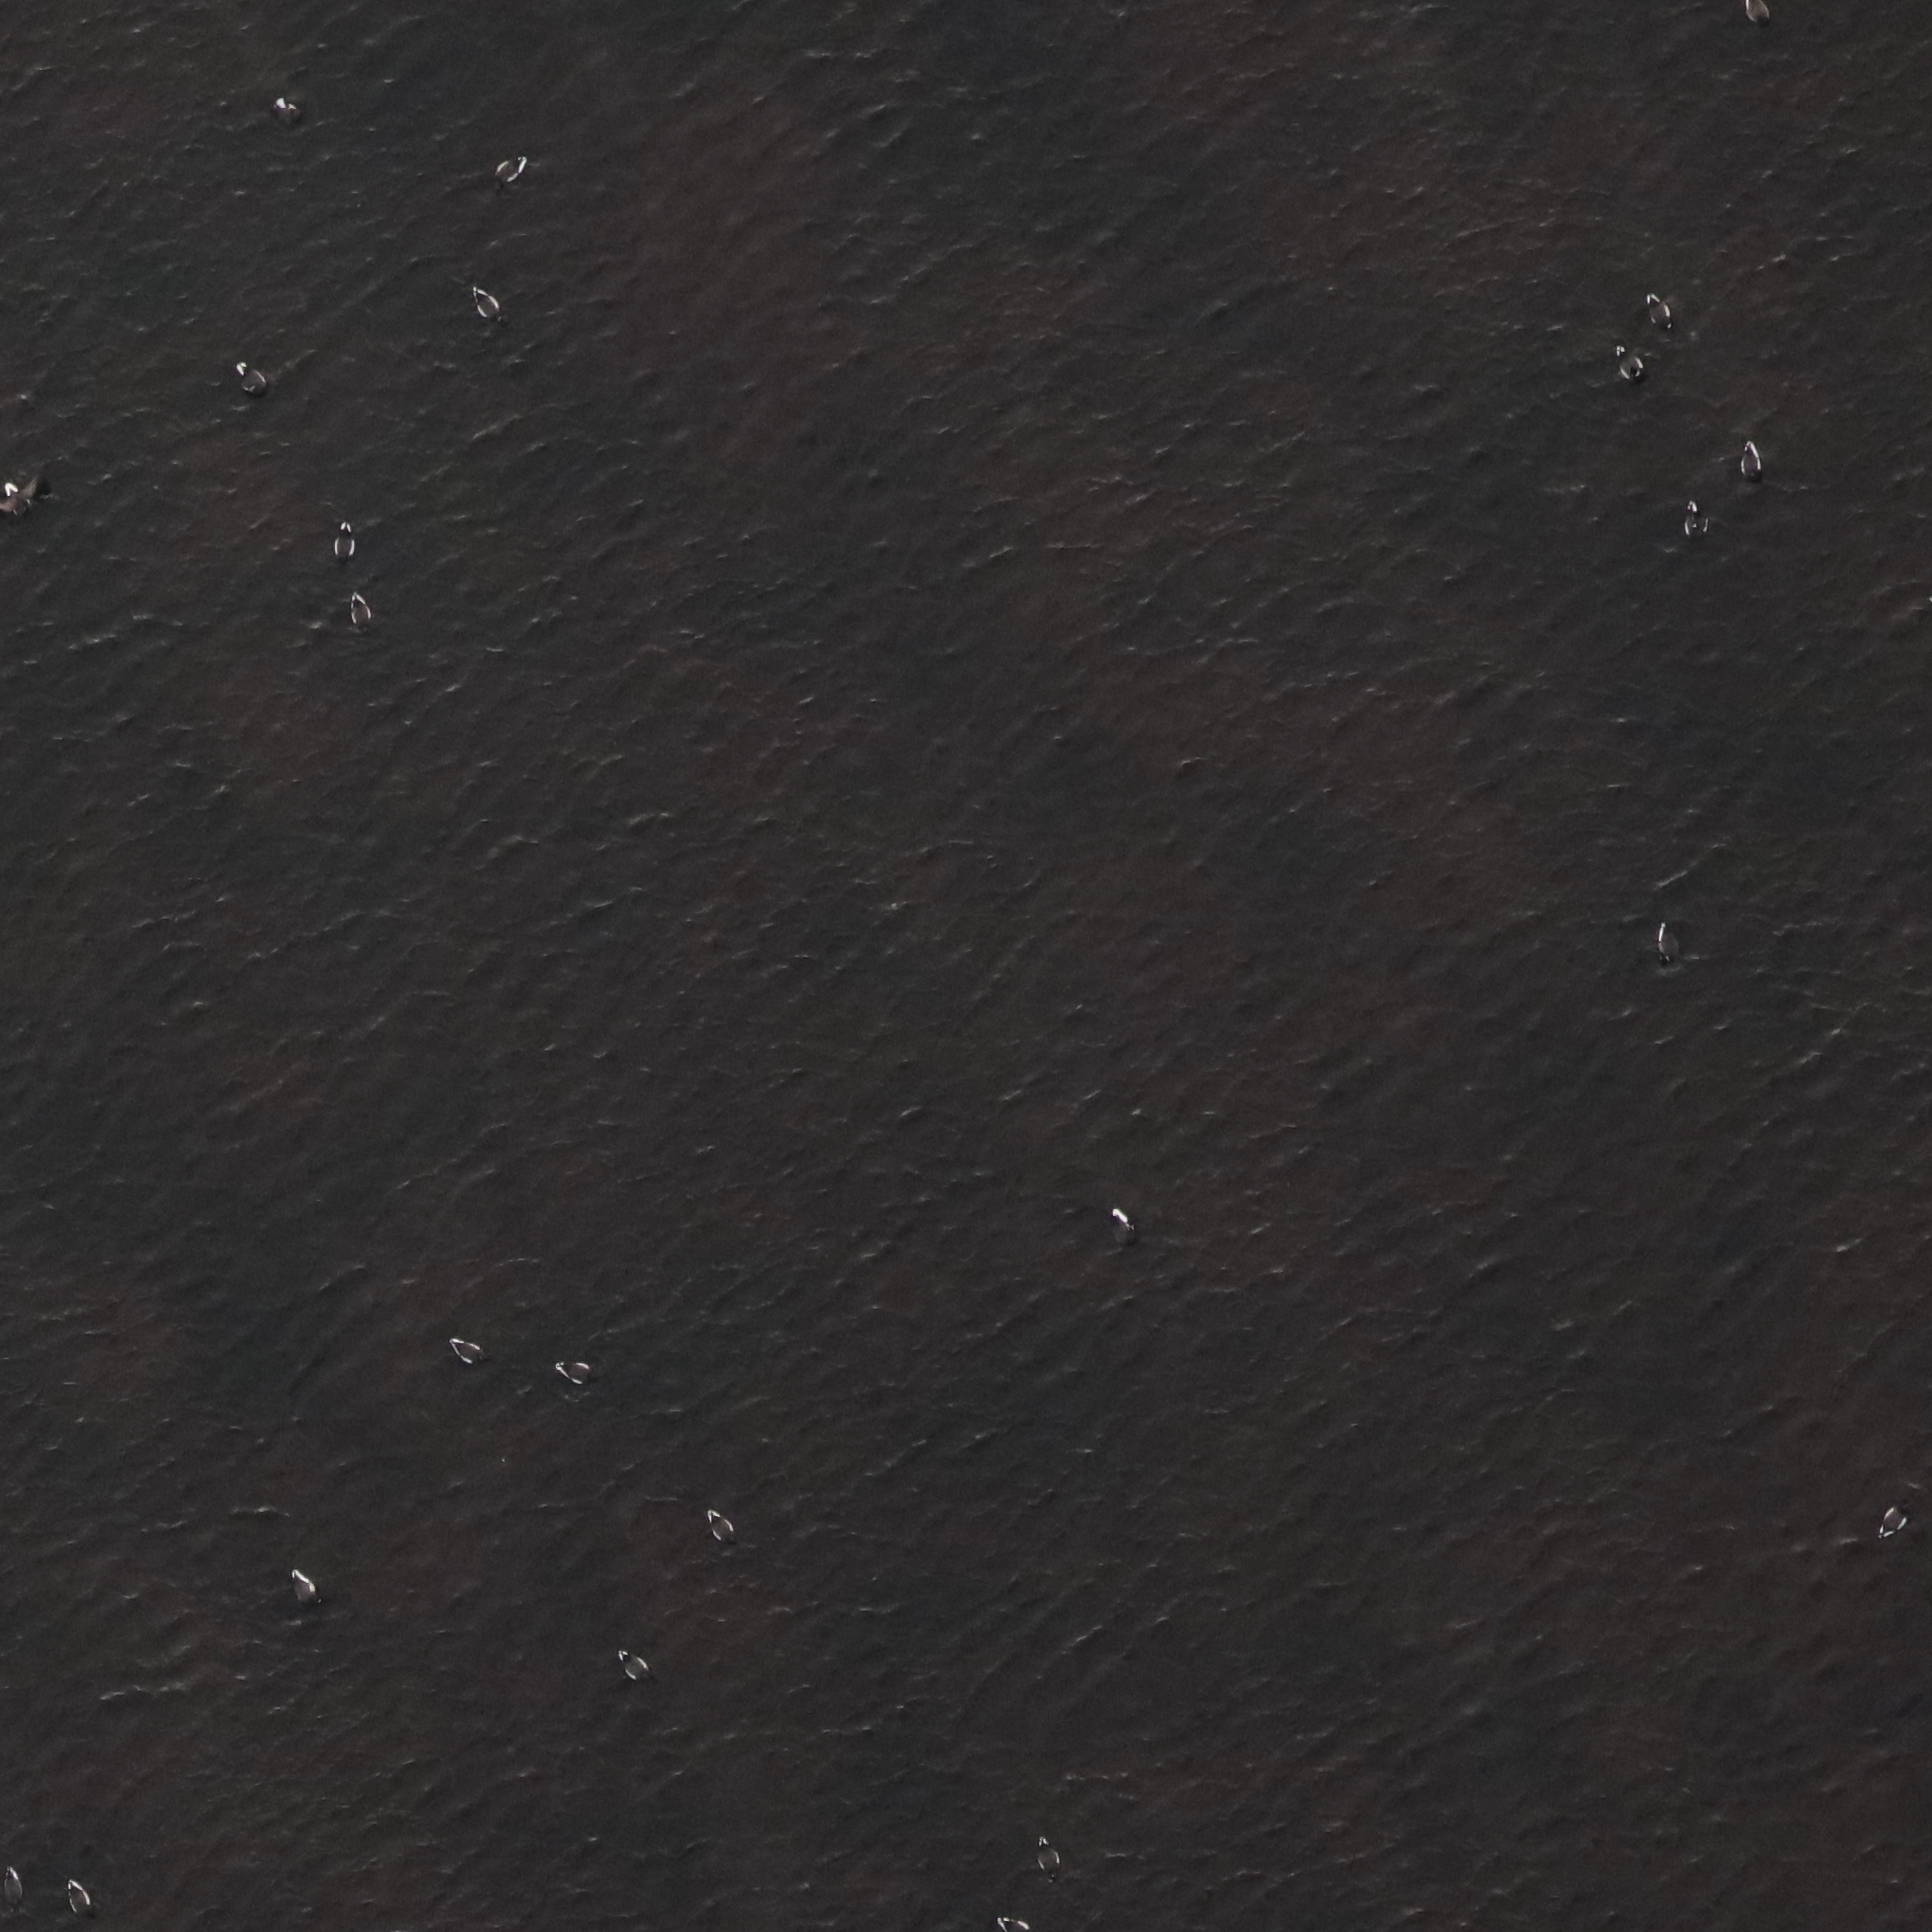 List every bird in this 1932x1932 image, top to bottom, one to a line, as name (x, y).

brant (1758, 10)
brant (287, 109)
brant (511, 170)
brant (486, 305)
brant (1660, 311)
brant (1630, 362)
brant (253, 381)
brant (1750, 462)
brant (11, 499)
brant (1696, 526)
brant (344, 542)
brant (360, 613)
brant (1667, 944)
brant (1123, 1224)
brant (468, 1352)
brant (578, 1375)
brant (1894, 1521)
brant (722, 1529)
brant (304, 1588)
brant (635, 1667)
brant (1049, 1863)
brant (17, 1888)
brant (79, 1899)
brant (1016, 1930)